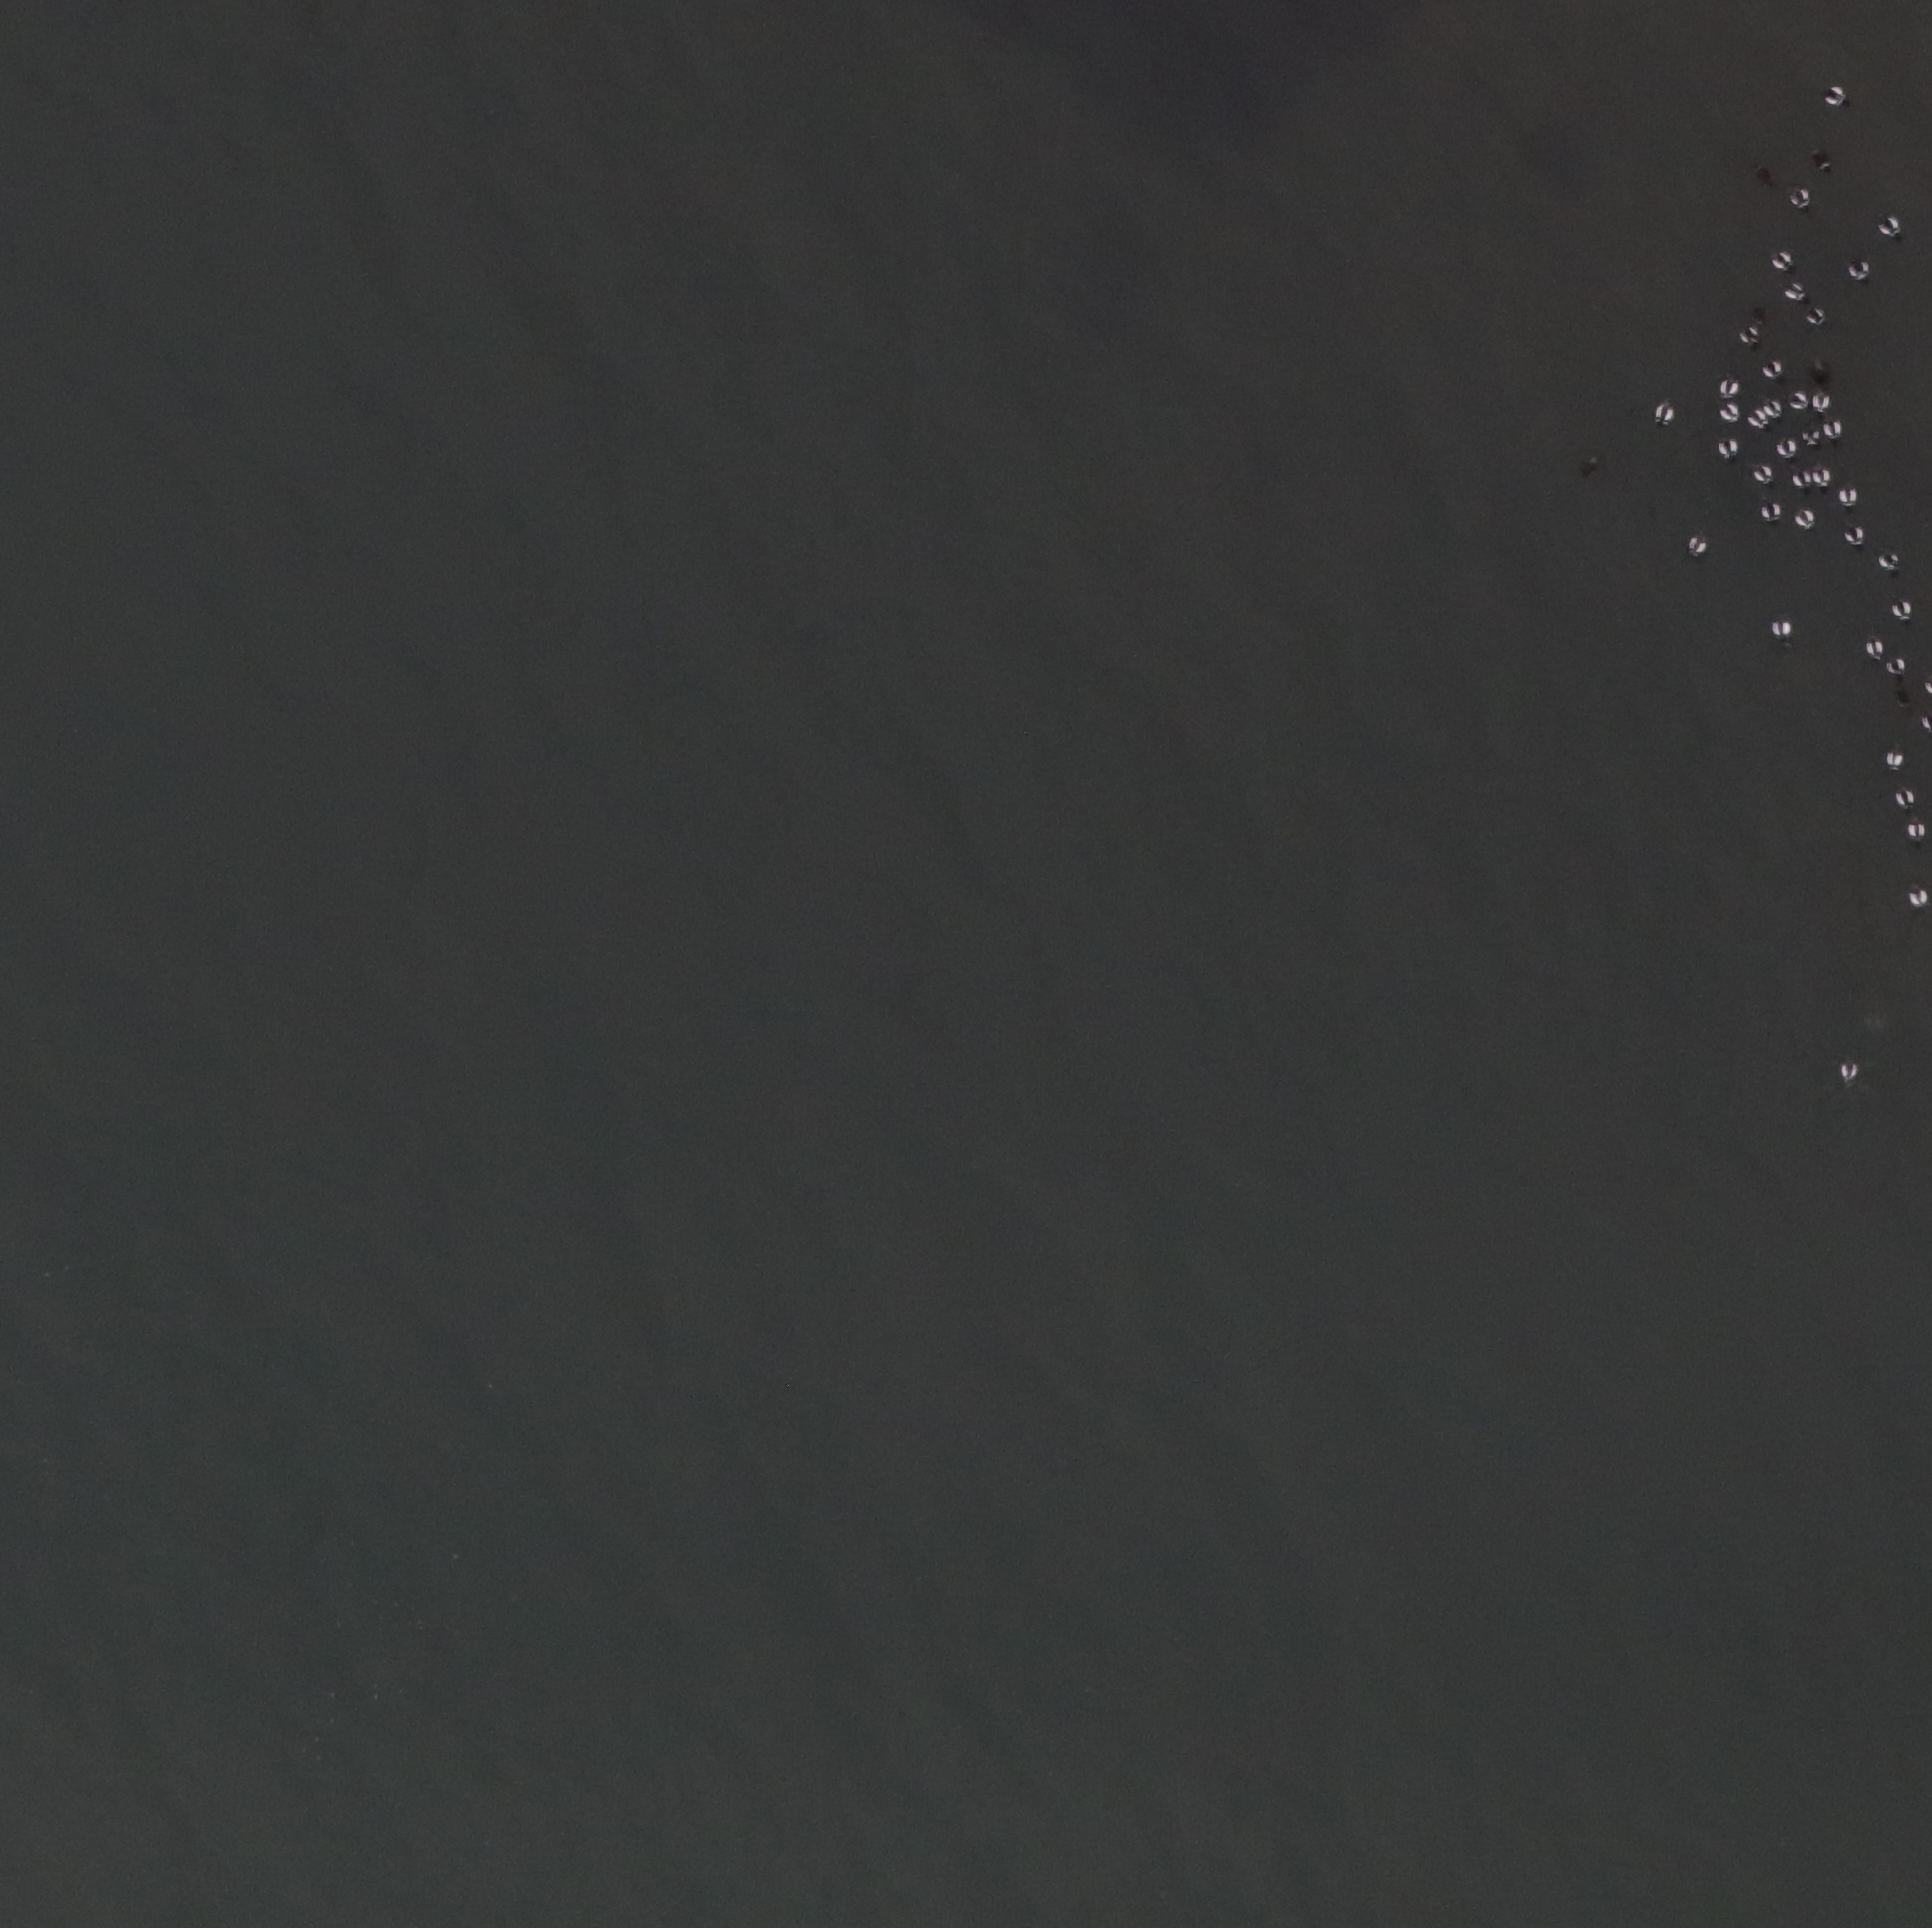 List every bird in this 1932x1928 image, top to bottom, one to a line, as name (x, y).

other bird (1841, 100)
other bird (1822, 157)
other bird (1765, 182)
other bird (1803, 201)
other bird (1896, 227)
other bird (1788, 258)
other bird (1858, 276)
other bird (1801, 292)
other bird (1764, 311)
other bird (1824, 319)
other bird (1758, 337)
other bird (1777, 369)
other bird (1821, 376)
other bird (1734, 387)
other bird (1802, 405)
other bird (1776, 407)
other bird (1821, 408)
other bird (1734, 412)
other bird (1662, 416)
other bird (1762, 419)
other bird (1836, 430)
other bird (1813, 436)
other bird (1791, 444)
other bird (1729, 447)
other bird (1594, 466)
other bird (1764, 480)
other bird (1824, 480)
other bird (1807, 481)
other bird (1850, 492)
other bird (1772, 513)
other bird (1810, 519)
other bird (1854, 537)
other bird (1704, 543)
other bird (1890, 569)
other bird (1904, 610)
other bird (1778, 630)
other bird (1874, 644)
other bird (1897, 665)
other bird (1906, 693)
other bird (1890, 761)
other bird (1908, 793)
other bird (1916, 831)
other bird (1913, 897)
other bird (1849, 1072)